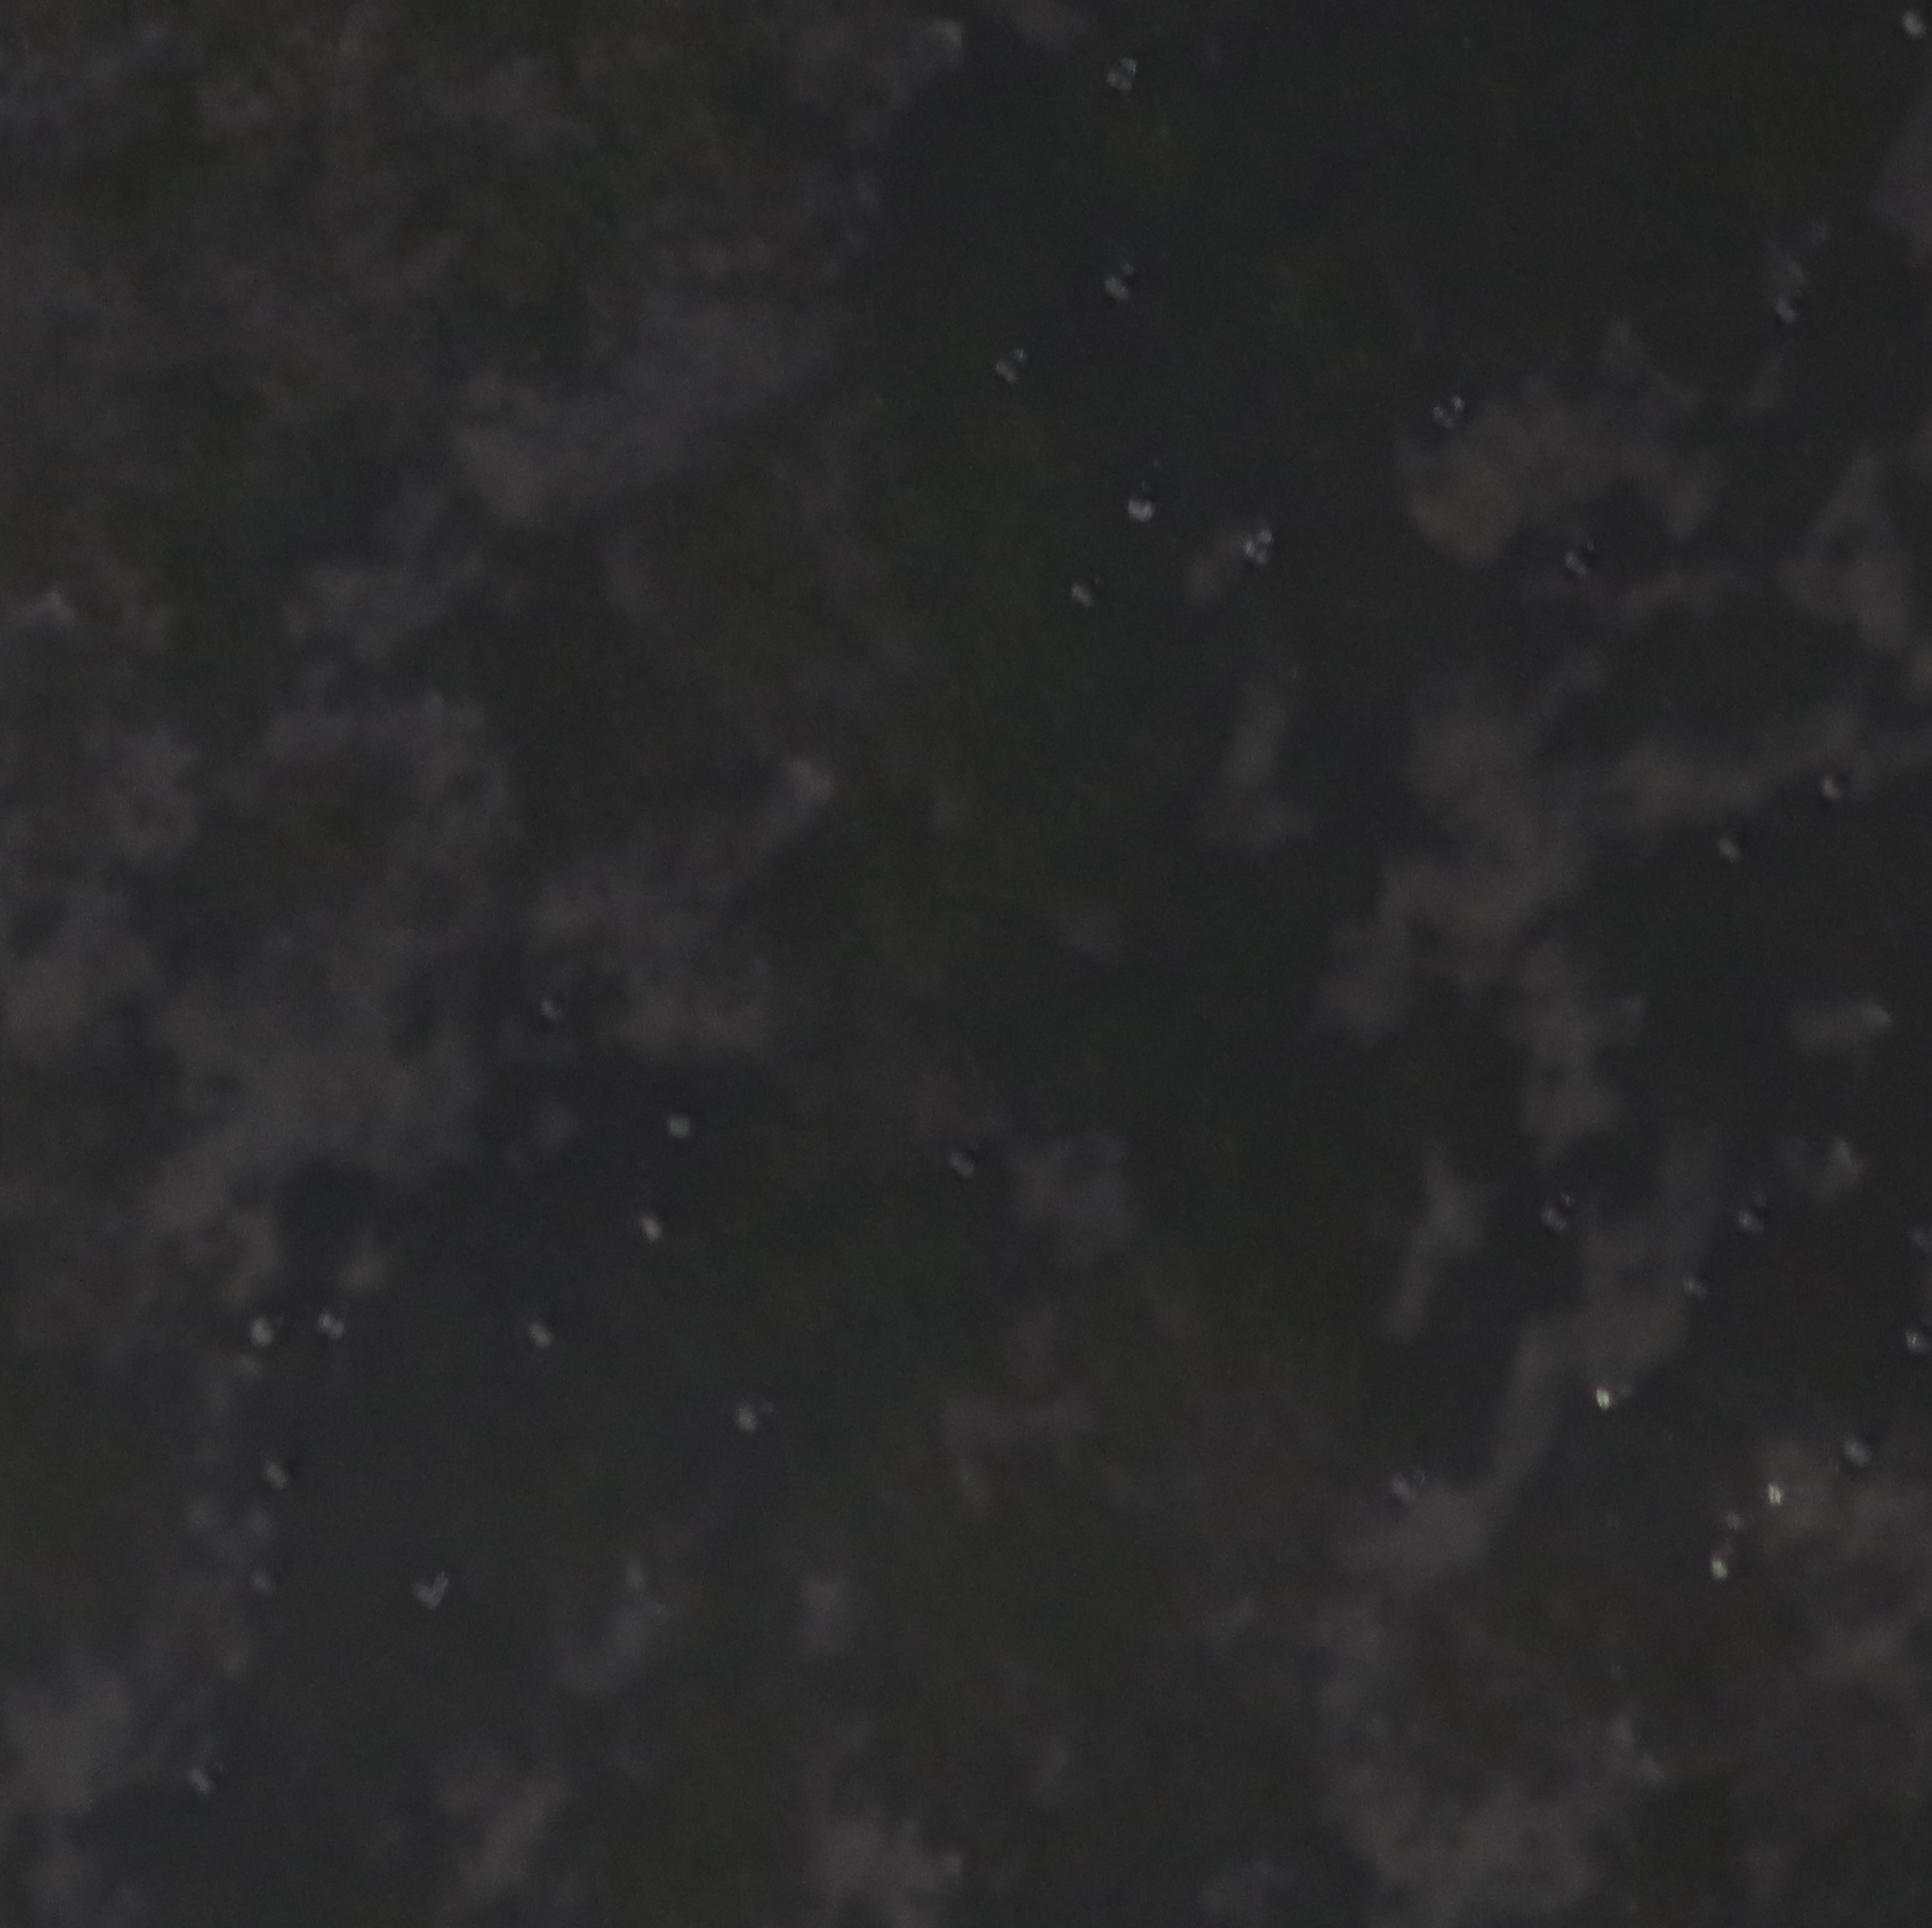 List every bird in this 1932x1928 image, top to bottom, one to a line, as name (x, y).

brant (1911, 29)
brant (1127, 80)
brant (1115, 286)
brant (1006, 368)
brant (1457, 413)
brant (1138, 500)
brant (1258, 548)
brant (1578, 565)
brant (1084, 593)
brant (1824, 787)
brant (1735, 845)
brant (554, 1027)
brant (675, 1123)
brant (973, 1159)
brant (1560, 1200)
brant (1750, 1216)
brant (654, 1222)
brant (1924, 1251)
brant (1697, 1283)
brant (328, 1325)
brant (263, 1326)
brant (541, 1326)
brant (1919, 1341)
brant (1615, 1385)
brant (753, 1413)
brant (1858, 1443)
brant (279, 1482)
brant (1401, 1492)
brant (1718, 1558)
brant (265, 1588)
brant (428, 1588)
brant (215, 1782)